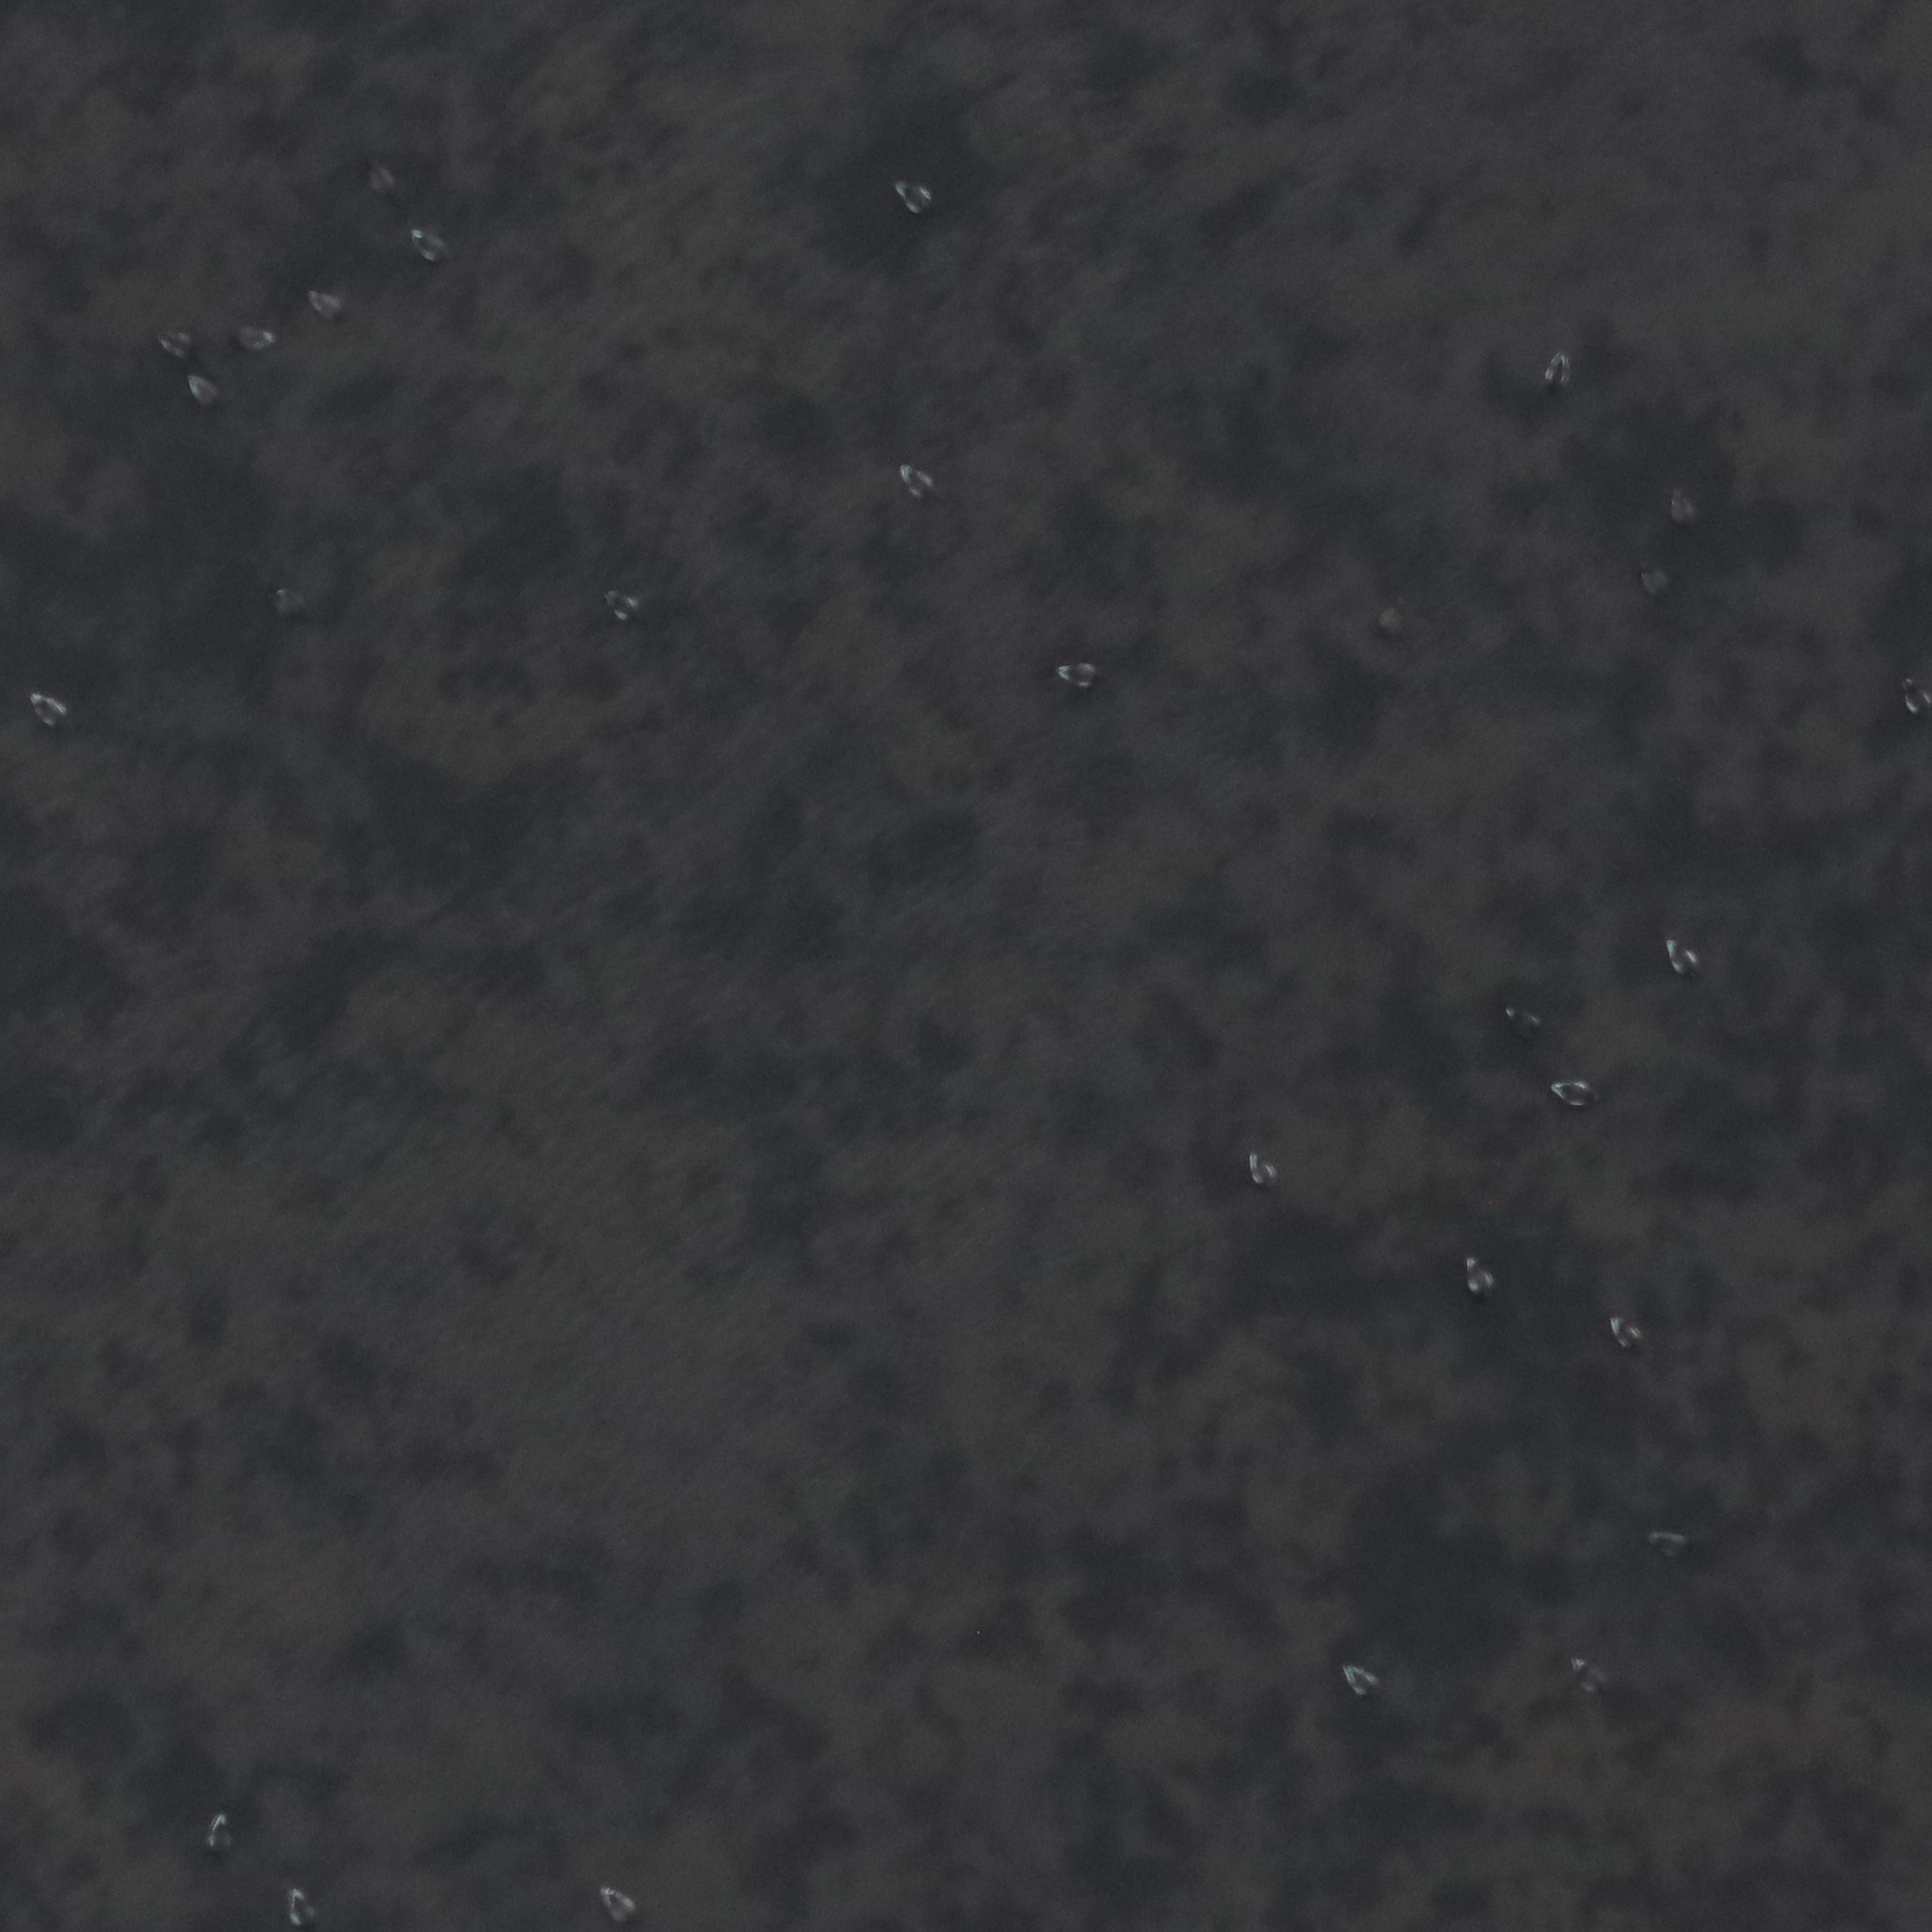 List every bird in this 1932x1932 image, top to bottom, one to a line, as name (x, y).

brant (388, 180)
brant (914, 199)
brant (430, 244)
brant (329, 308)
brant (173, 343)
brant (260, 345)
brant (1558, 375)
brant (200, 383)
brant (913, 478)
brant (1682, 510)
brant (1658, 578)
brant (274, 597)
brant (618, 605)
brant (1393, 621)
brant (1082, 675)
brant (1915, 696)
brant (50, 710)
brant (1681, 957)
brant (1517, 1019)
brant (1575, 1095)
brant (1260, 1172)
brant (1477, 1278)
brant (1621, 1334)
brant (1673, 1537)
brant (1584, 1678)
brant (1360, 1683)
brant (225, 1835)
brant (620, 1907)
brant (304, 1913)